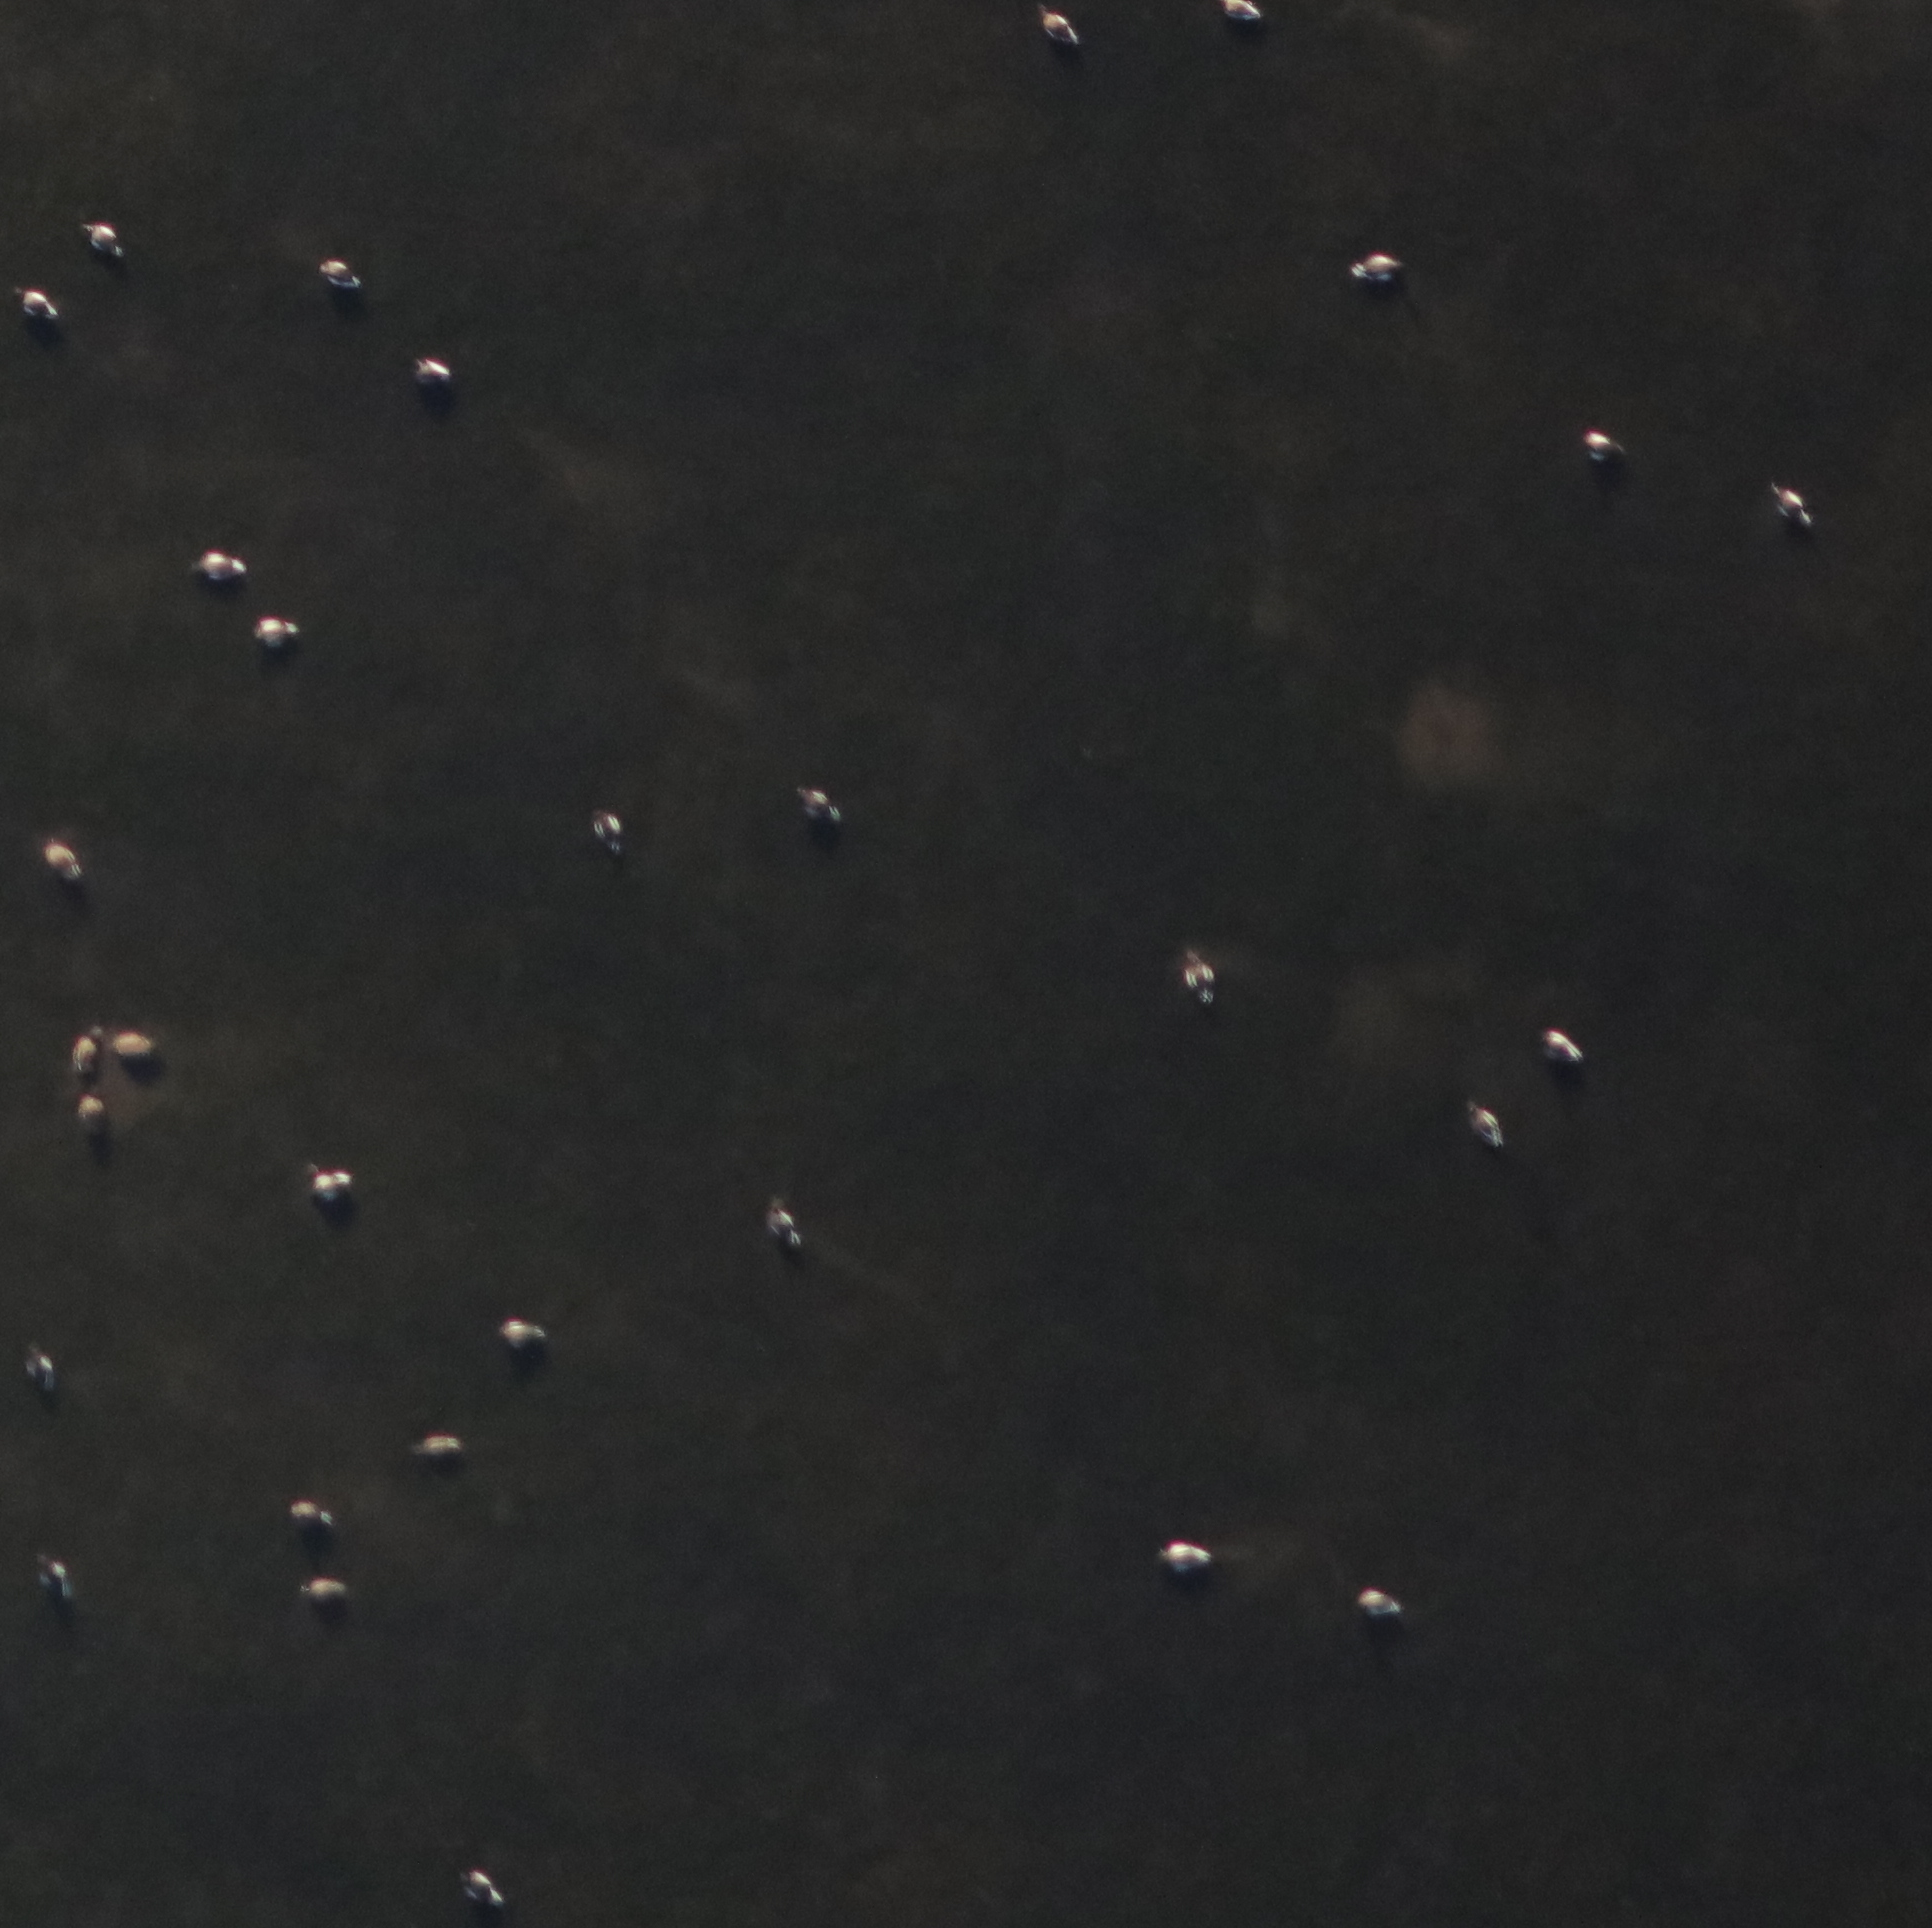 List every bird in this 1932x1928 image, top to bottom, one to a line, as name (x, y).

brant (1239, 7)
brant (1061, 26)
brant (104, 240)
brant (1378, 269)
brant (340, 274)
brant (39, 305)
brant (430, 371)
brant (1601, 446)
brant (1789, 504)
brant (220, 568)
brant (275, 632)
brant (816, 804)
brant (609, 829)
brant (60, 848)
brant (1198, 973)
brant (88, 1040)
brant (135, 1044)
brant (1562, 1047)
brant (94, 1107)
brant (1484, 1123)
brant (332, 1185)
brant (783, 1227)
brant (521, 1335)
brant (39, 1368)
brant (421, 1446)
brant (310, 1514)
brant (1186, 1557)
brant (54, 1580)
brant (327, 1594)
brant (1376, 1612)
brant (482, 1889)